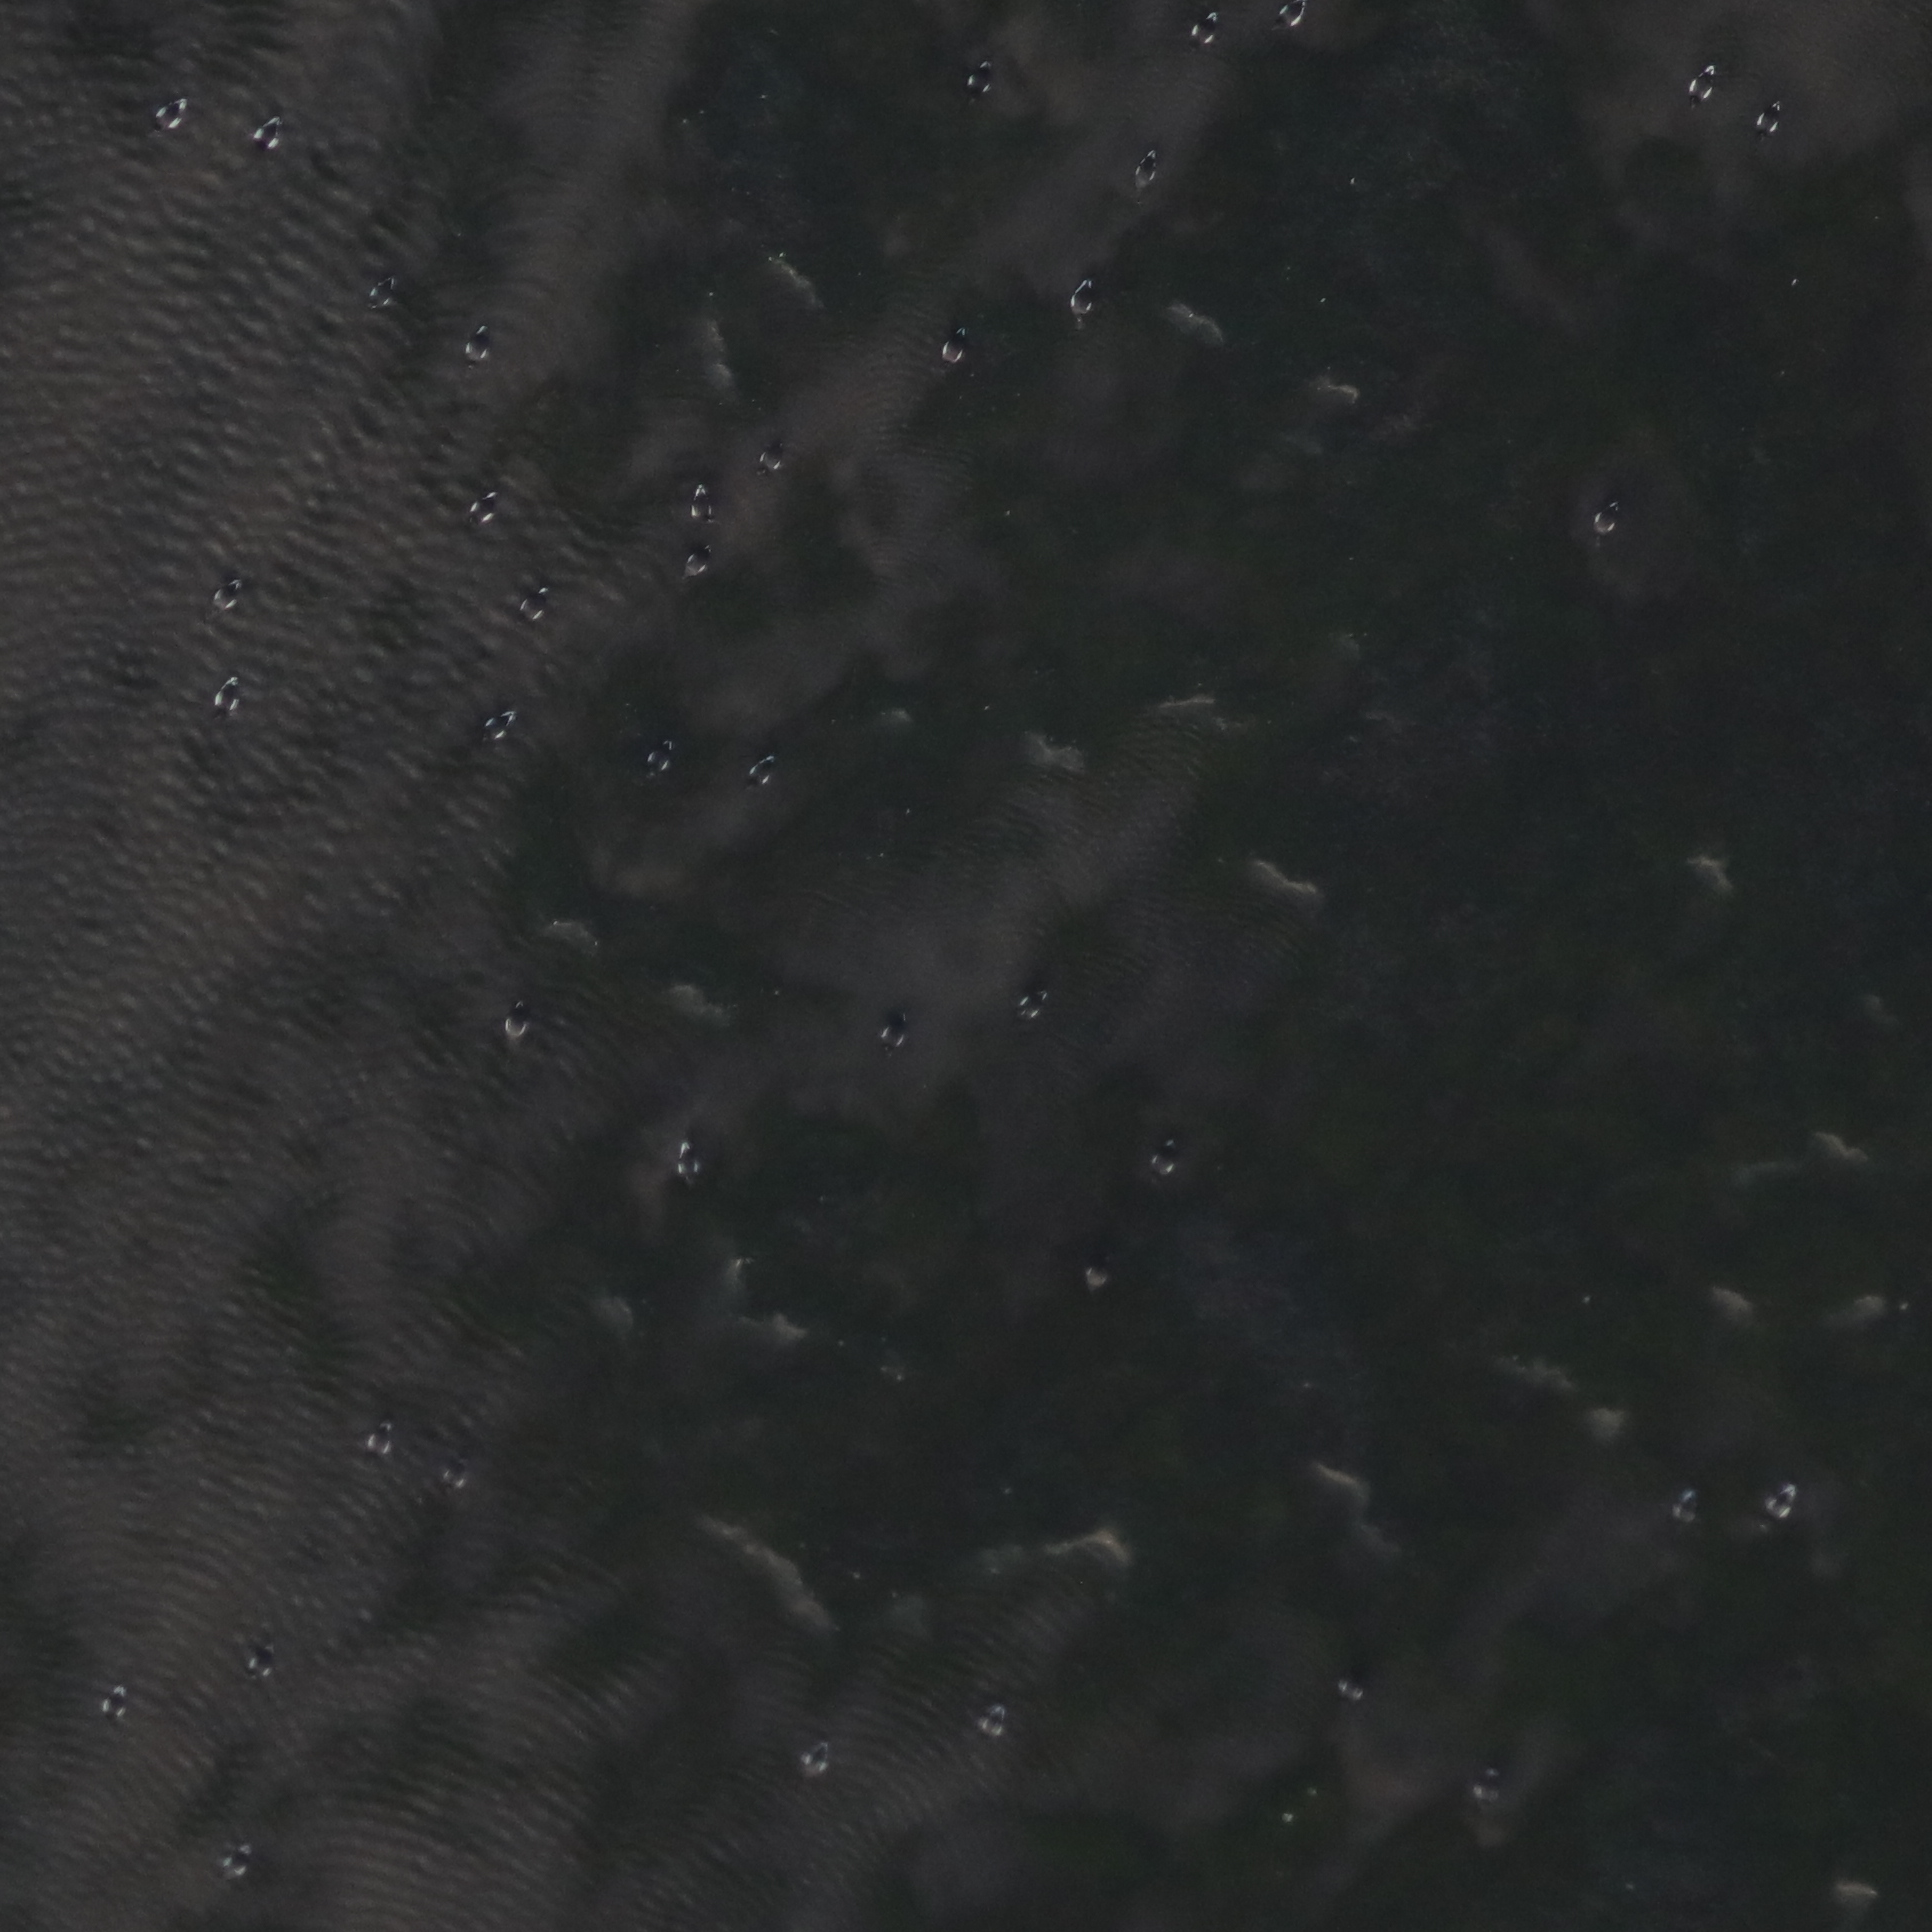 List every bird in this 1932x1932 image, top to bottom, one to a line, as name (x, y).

brant (1297, 10)
brant (1206, 23)
brant (976, 80)
brant (1704, 84)
brant (171, 114)
brant (1768, 121)
brant (268, 134)
brant (1144, 172)
brant (1084, 297)
brant (386, 300)
brant (478, 347)
brant (953, 348)
brant (772, 460)
brant (701, 505)
brant (482, 510)
brant (1607, 515)
brant (699, 564)
brant (222, 598)
brant (531, 607)
brant (231, 695)
brant (498, 726)
brant (657, 760)
brant (760, 772)
brant (1029, 1007)
brant (515, 1027)
brant (892, 1037)
brant (1166, 1162)
brant (691, 1165)
brant (379, 1442)
brant (452, 1476)
brant (1680, 1500)
brant (1773, 1507)
brant (271, 1657)
brant (1355, 1690)
brant (115, 1703)
brant (993, 1724)
brant (818, 1757)
brant (1485, 1789)
brant (236, 1861)